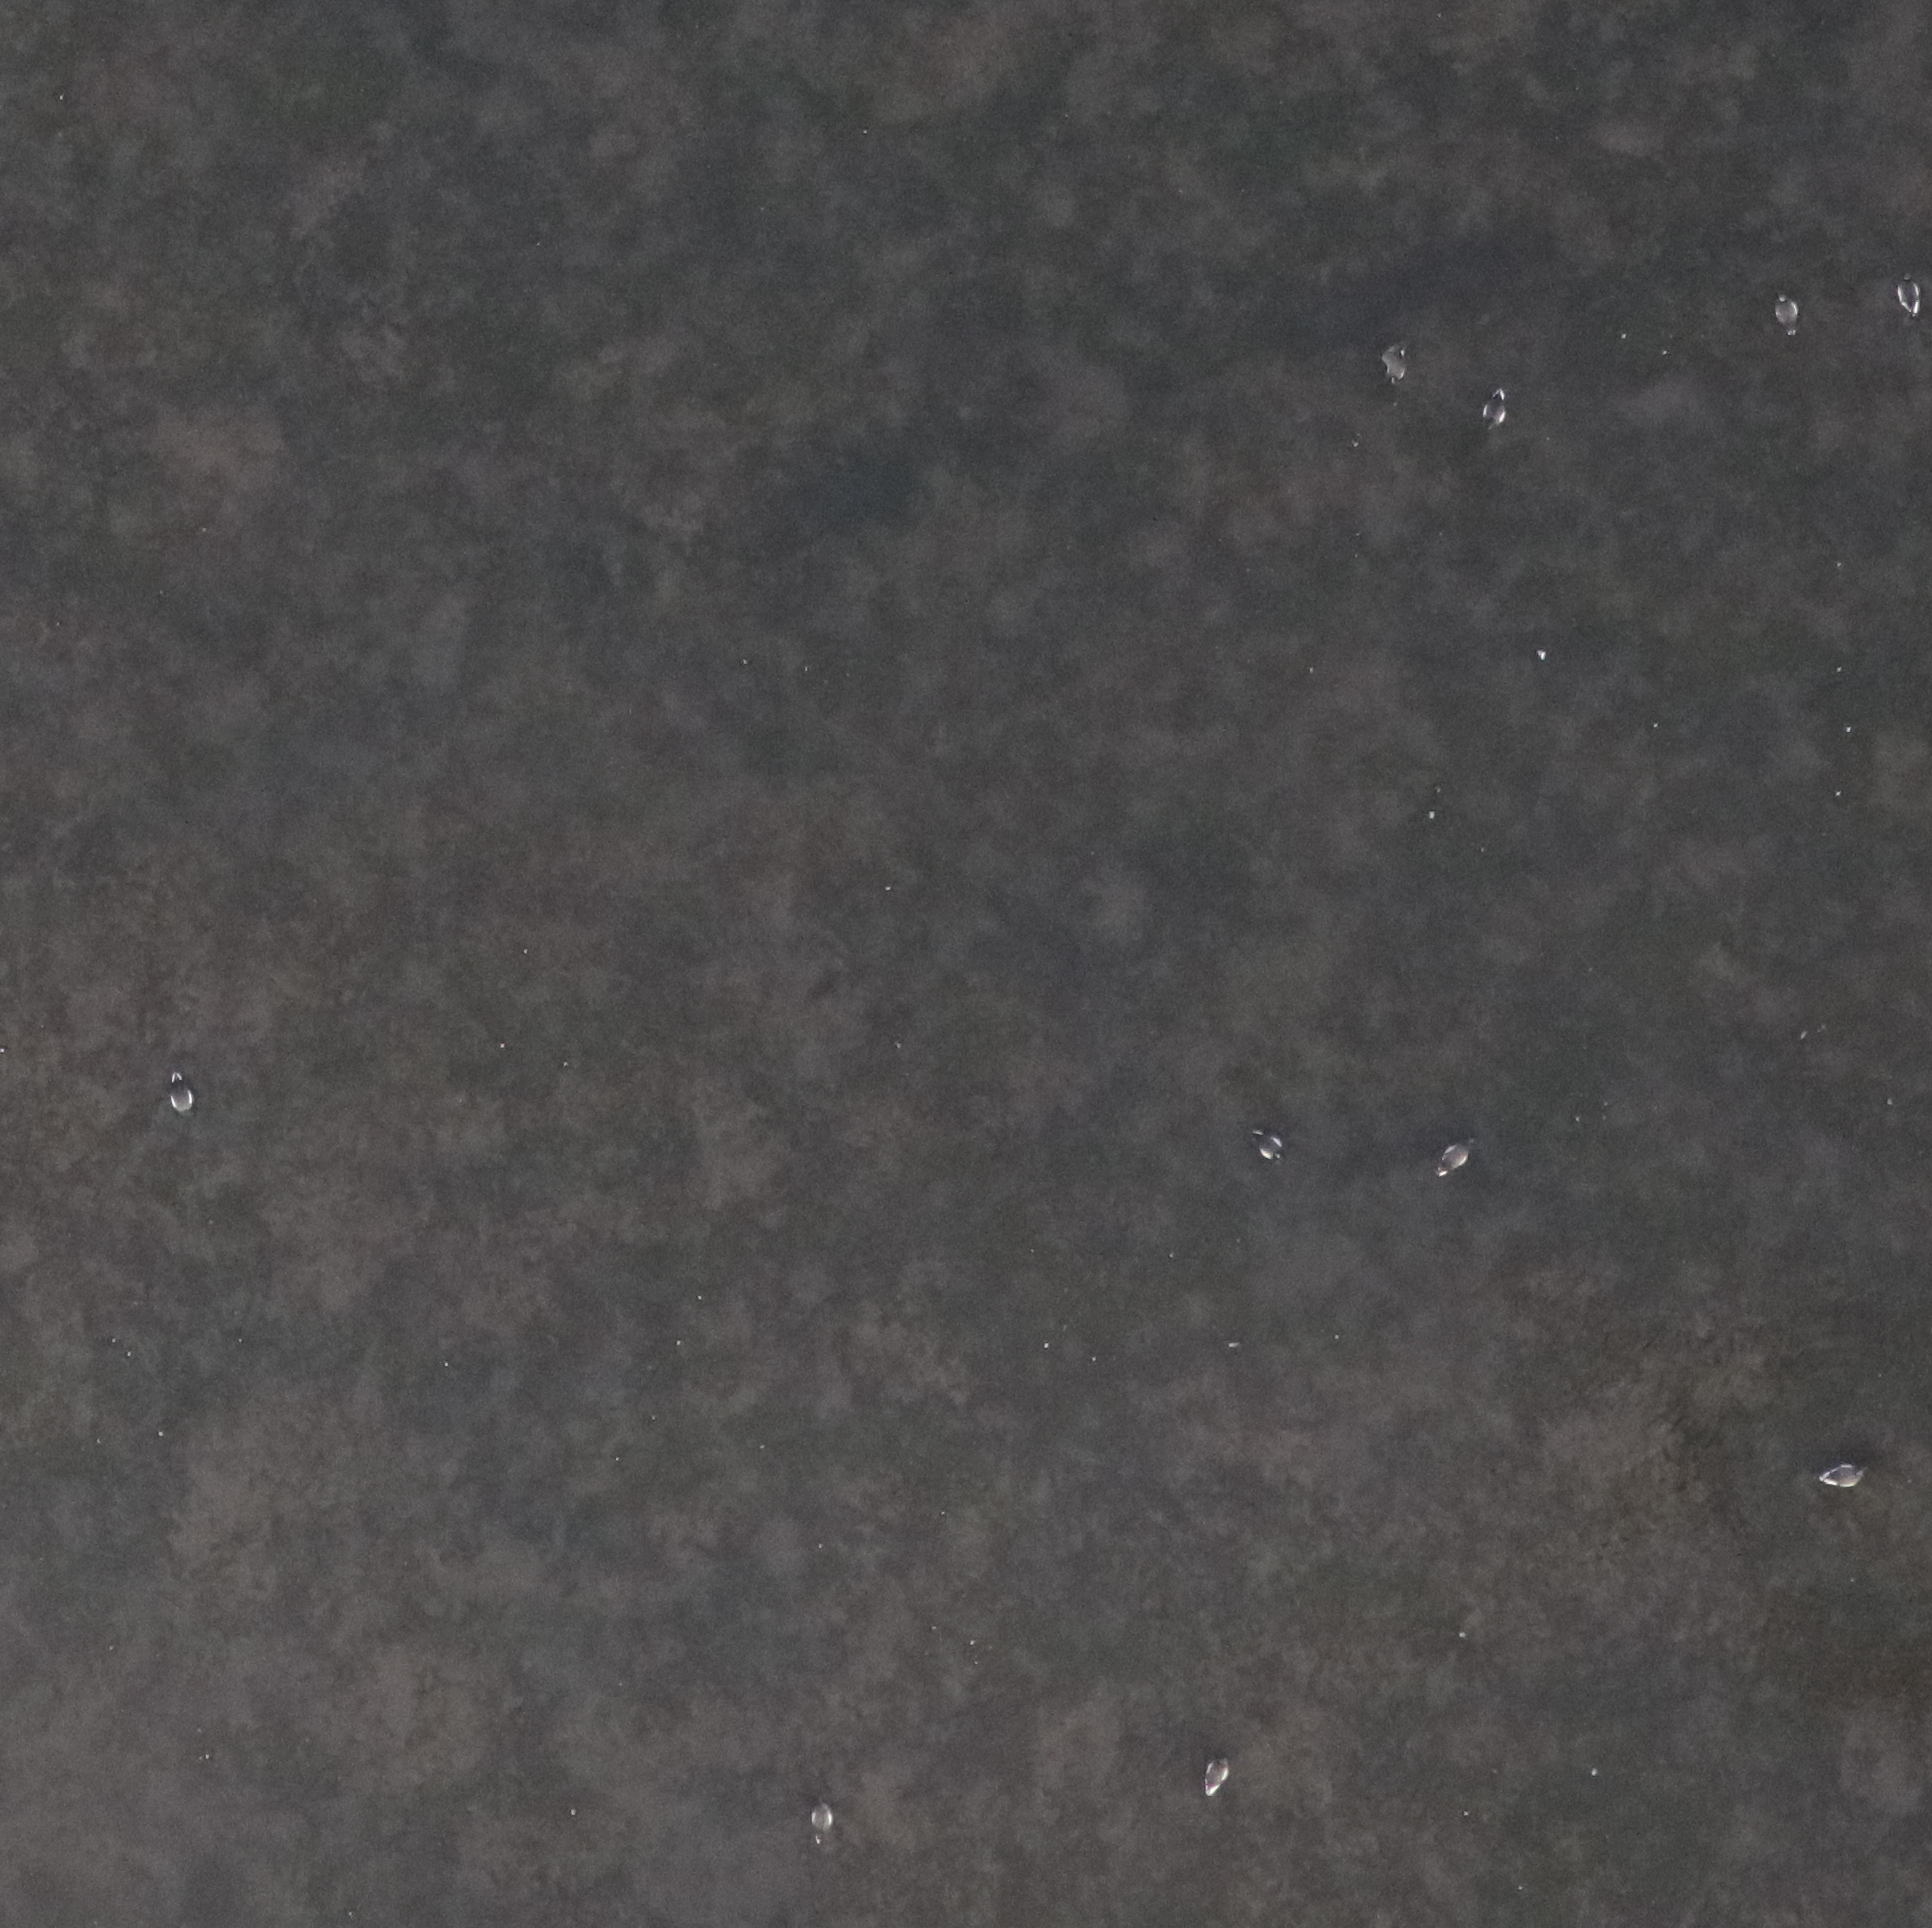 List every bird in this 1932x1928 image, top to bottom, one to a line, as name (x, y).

brant (1910, 295)
brant (1786, 314)
brant (1393, 365)
brant (1495, 410)
brant (182, 1098)
brant (1269, 1147)
brant (1452, 1157)
brant (1843, 1474)
brant (1216, 1774)
brant (821, 1820)